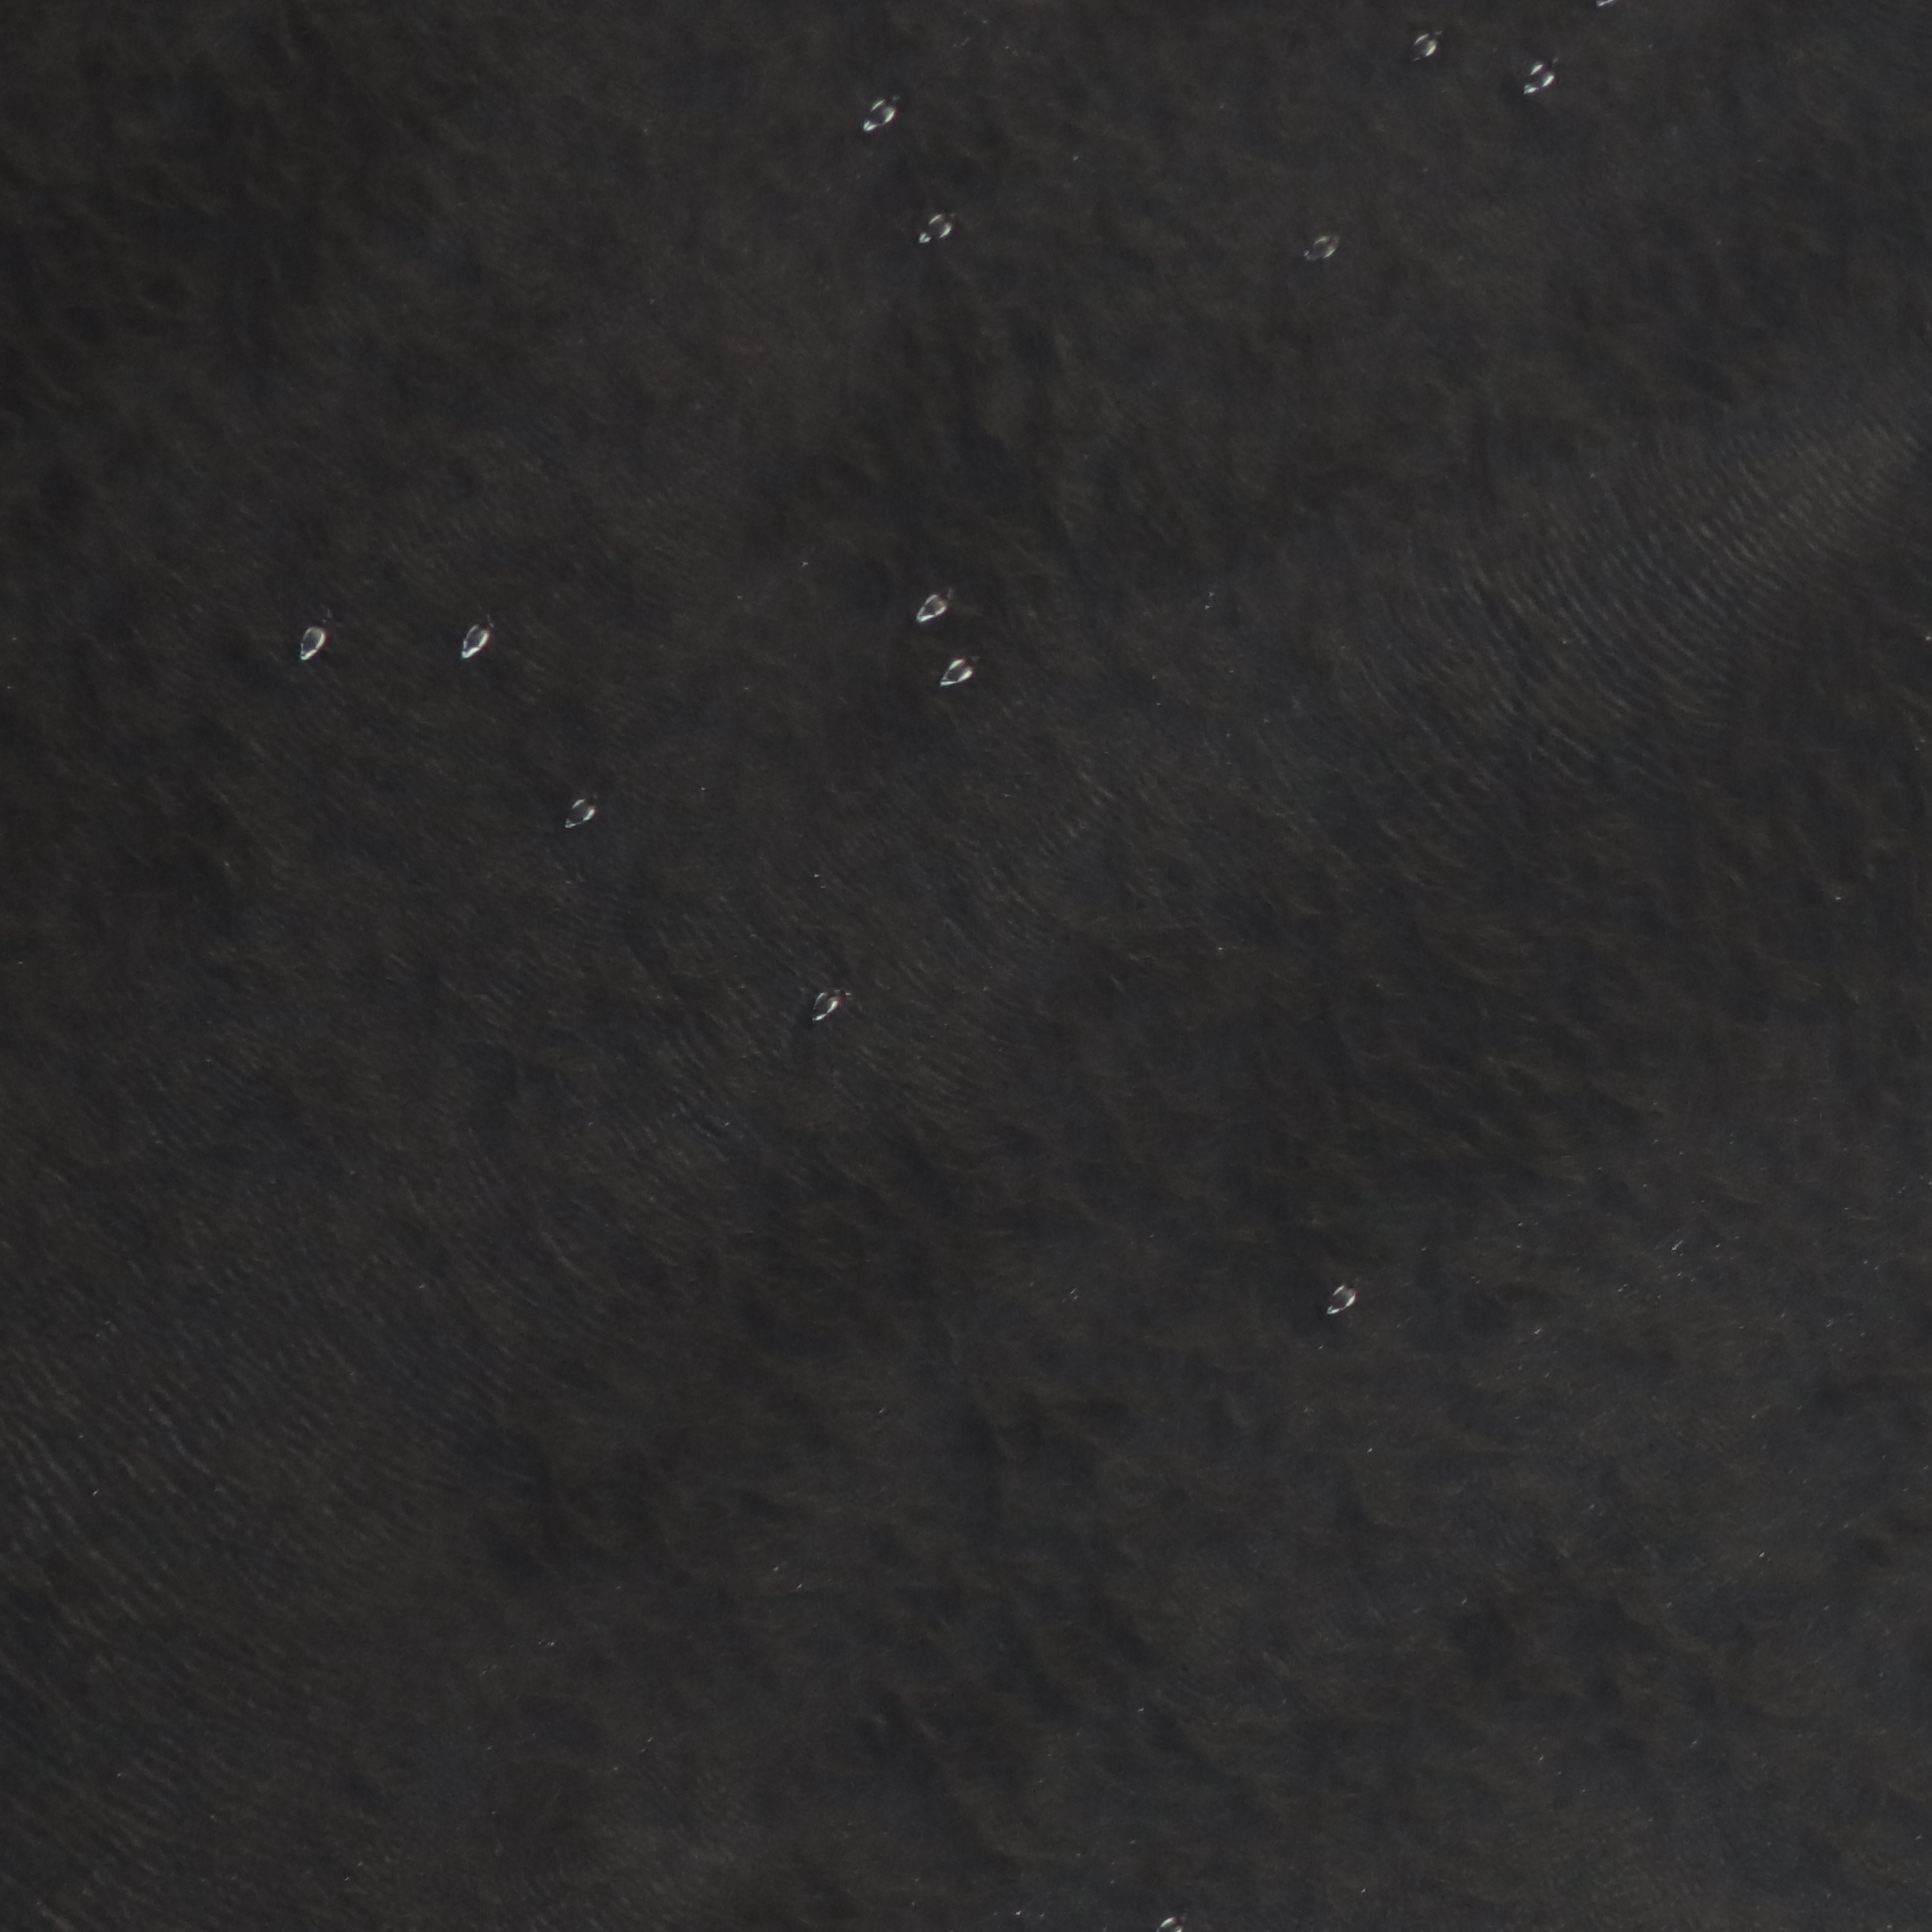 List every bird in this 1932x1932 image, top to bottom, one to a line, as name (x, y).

brant (1426, 45)
brant (1541, 77)
brant (882, 113)
brant (939, 227)
brant (1322, 248)
brant (931, 606)
brant (477, 637)
brant (314, 638)
brant (959, 670)
brant (581, 811)
brant (827, 1004)
brant (1342, 1298)